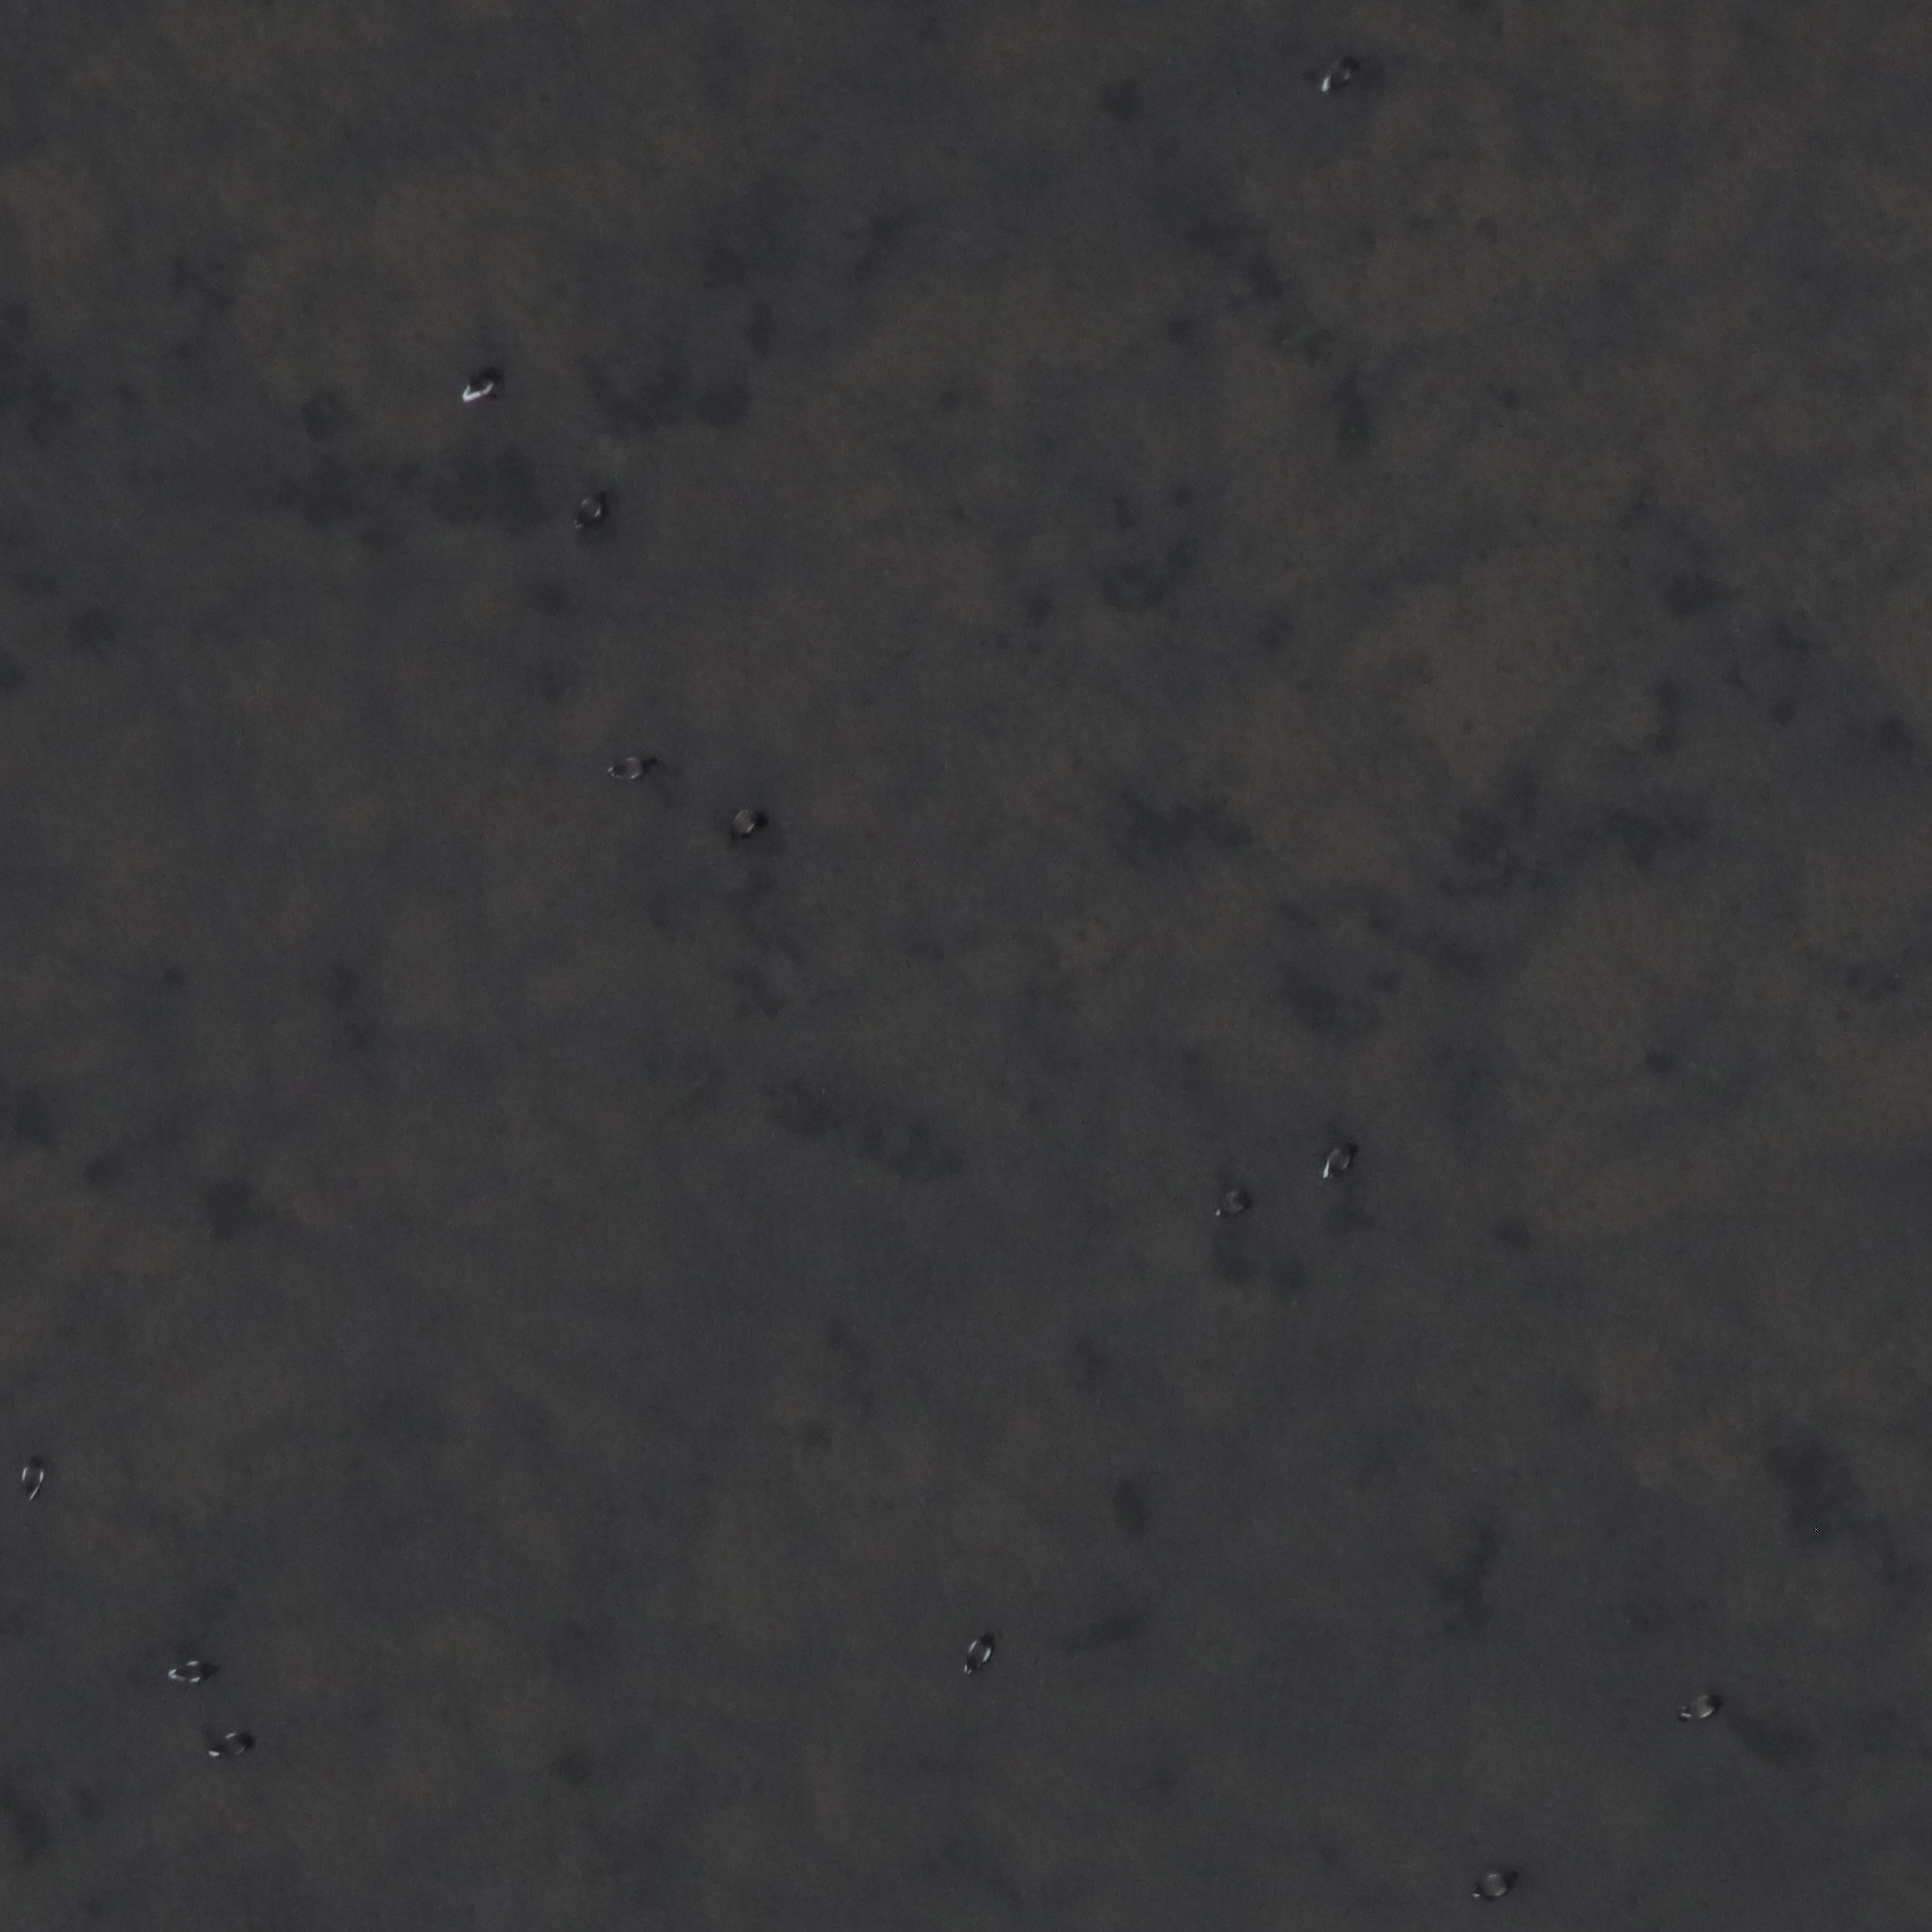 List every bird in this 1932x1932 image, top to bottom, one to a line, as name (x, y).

brant (1355, 66)
brant (483, 382)
brant (589, 511)
brant (635, 764)
brant (756, 825)
brant (1339, 1157)
brant (1238, 1207)
brant (33, 1479)
brant (978, 1654)
brant (195, 1677)
brant (1696, 1704)
brant (231, 1743)
brant (1496, 1876)